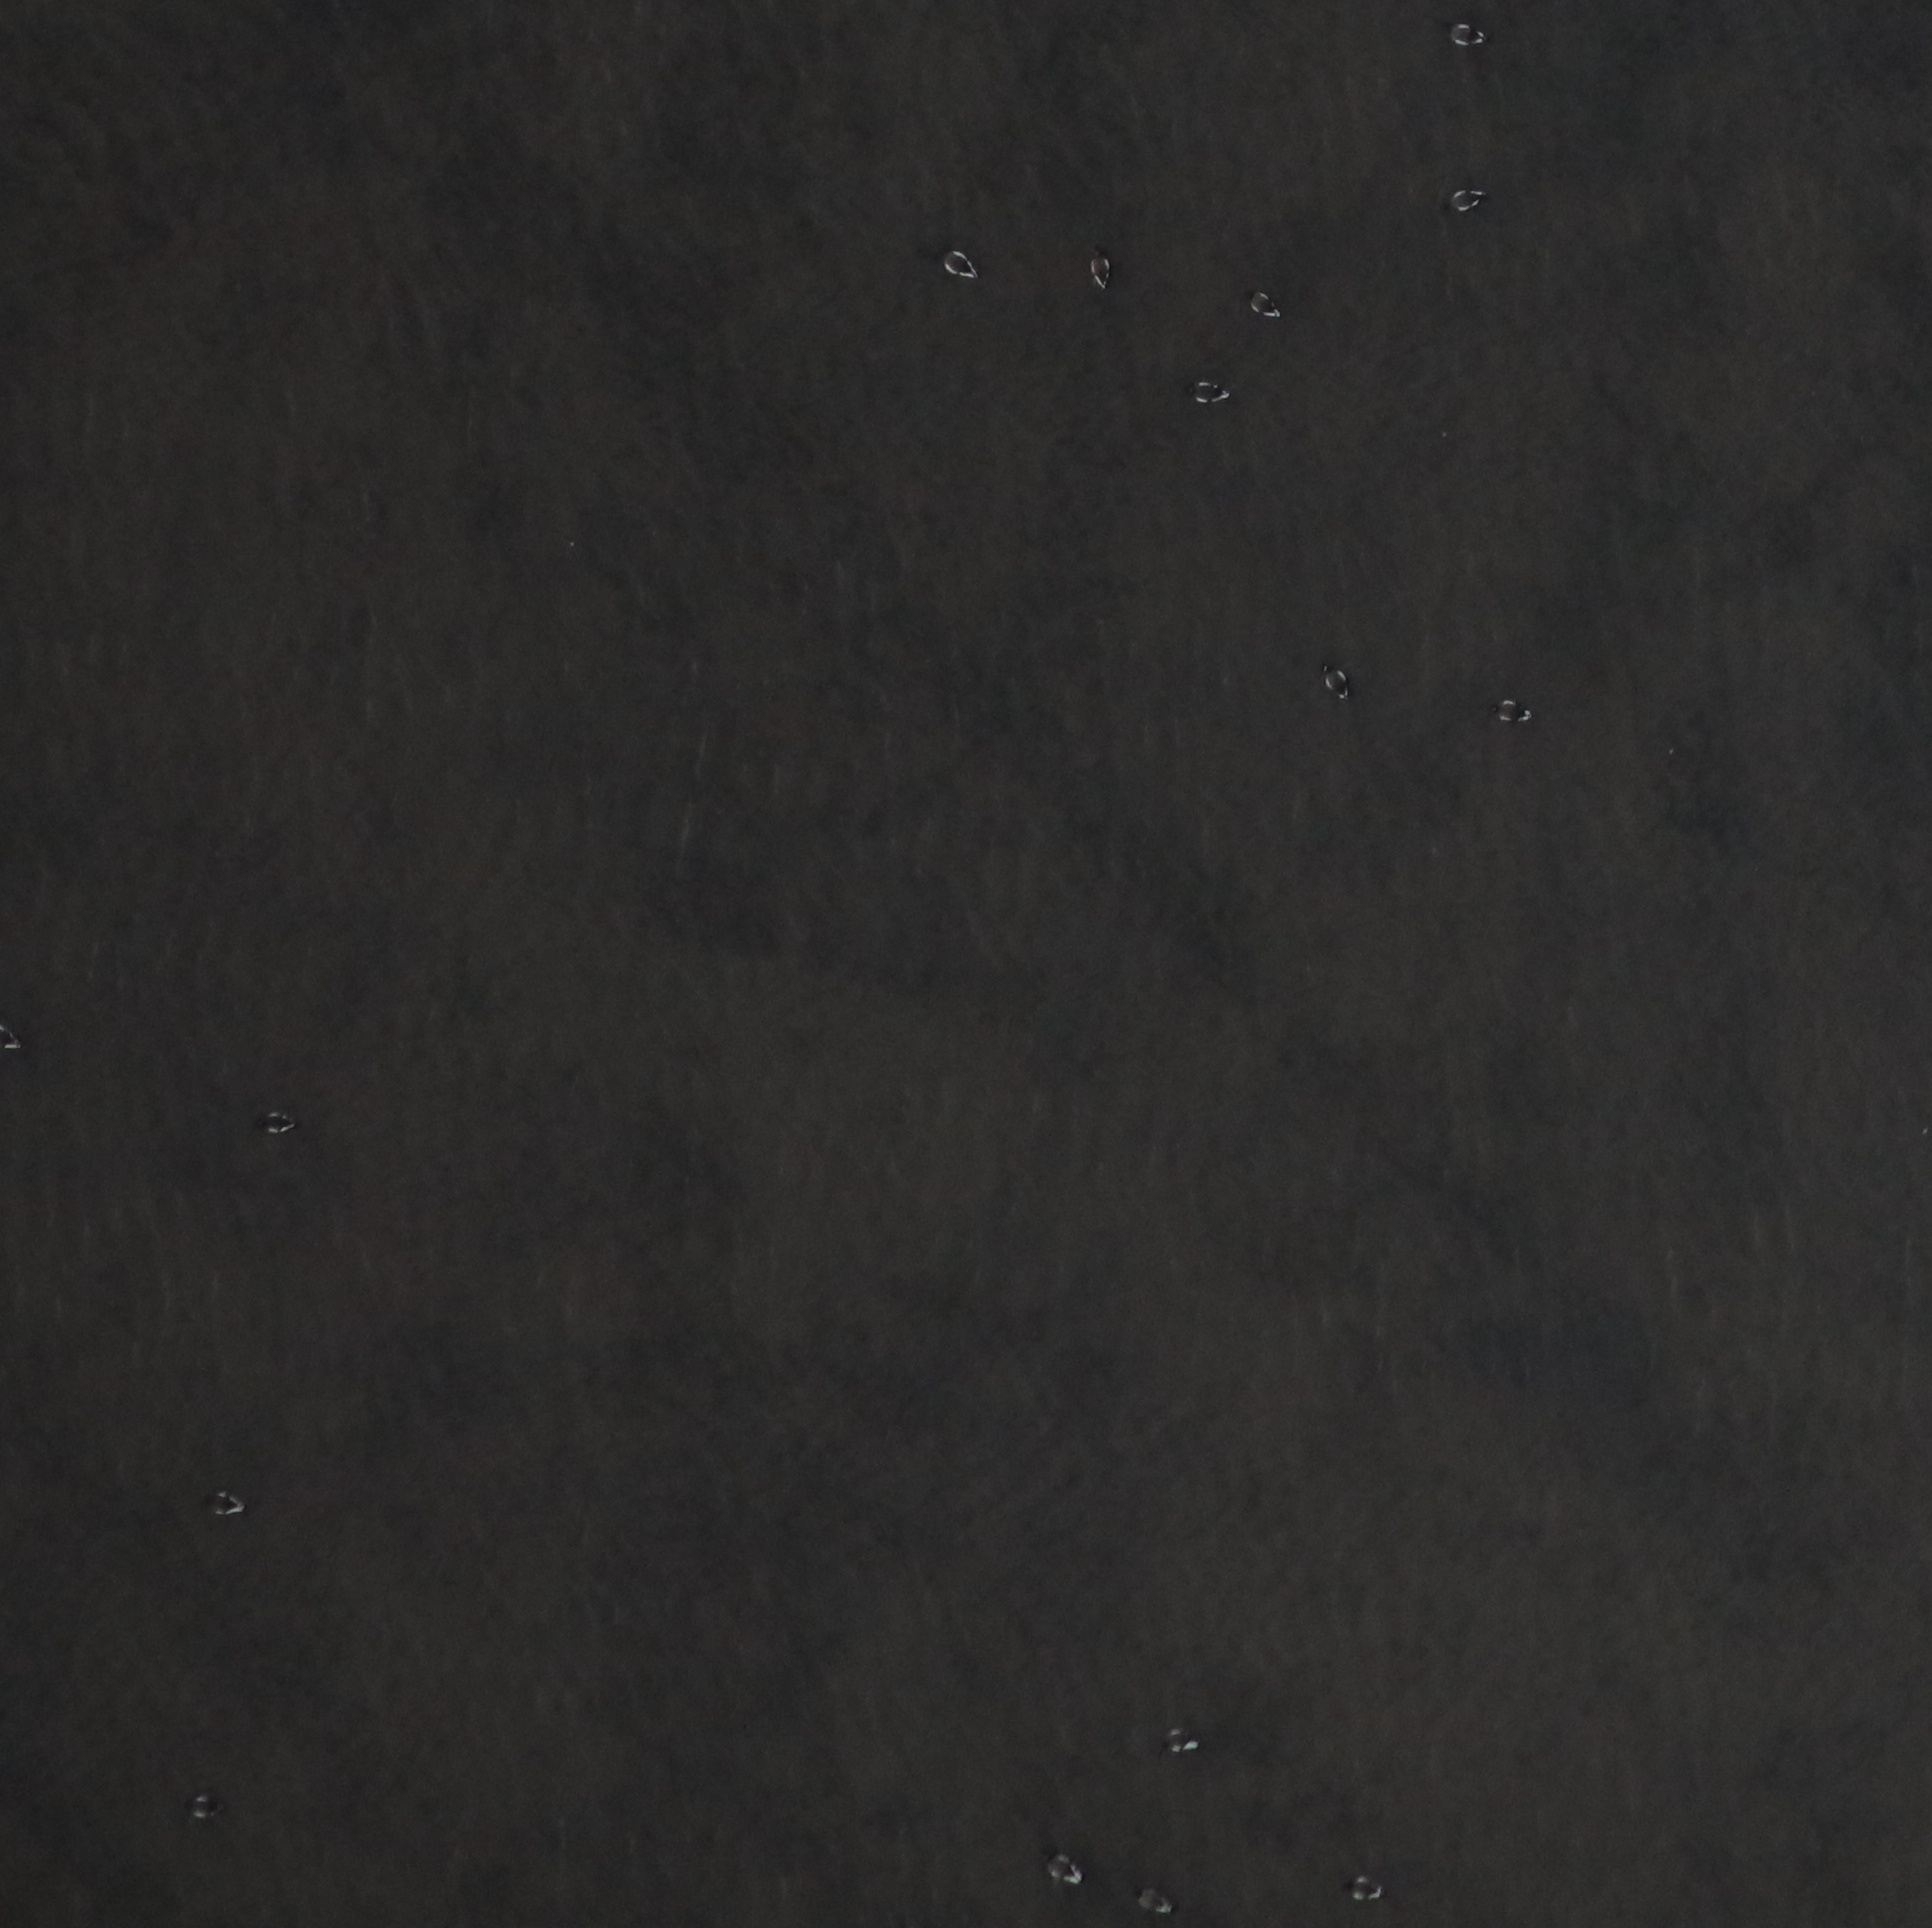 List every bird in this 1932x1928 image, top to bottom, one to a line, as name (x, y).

brant (1466, 35)
brant (1464, 200)
brant (957, 263)
brant (1101, 269)
brant (1264, 303)
brant (1209, 393)
brant (1335, 681)
brant (1515, 712)
brant (4, 1038)
brant (277, 1124)
brant (224, 1504)
brant (1180, 1743)
brant (202, 1806)
brant (1064, 1866)
brant (1364, 1890)
brant (1151, 1897)